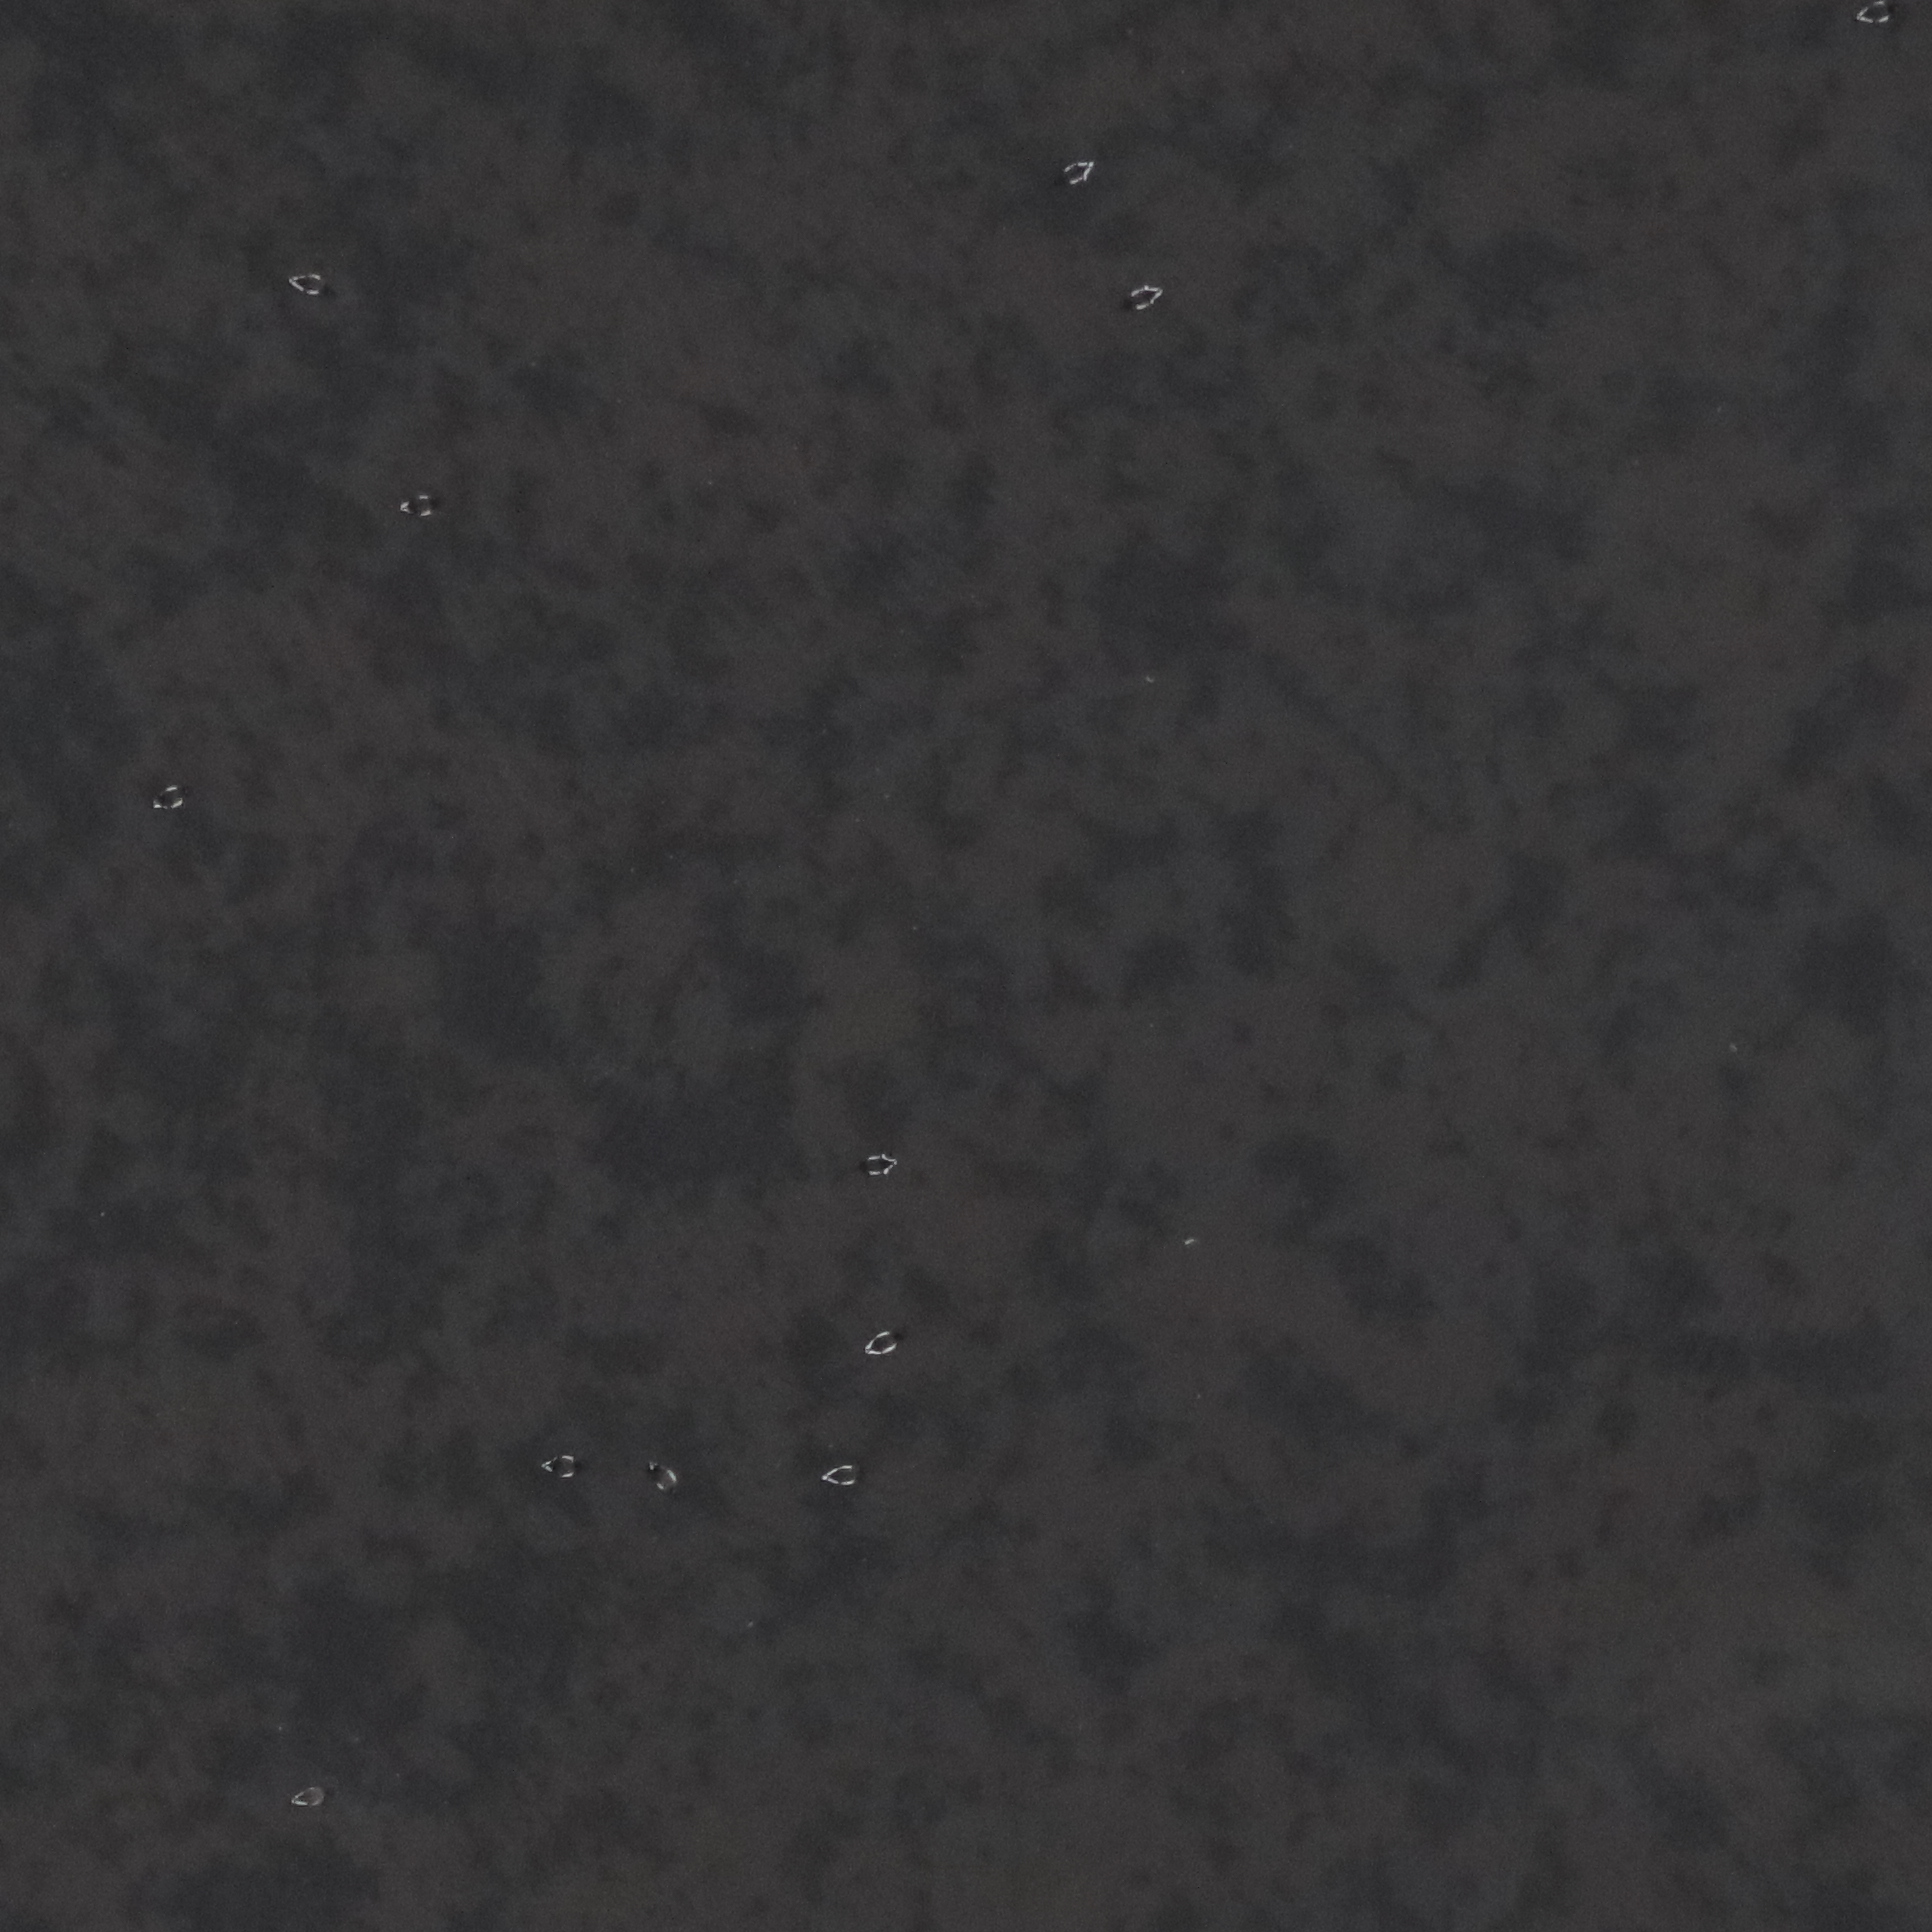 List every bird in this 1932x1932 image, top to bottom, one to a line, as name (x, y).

brant (1876, 13)
brant (1077, 176)
brant (309, 286)
brant (1143, 300)
brant (420, 506)
brant (169, 799)
brant (878, 1166)
brant (883, 1344)
brant (564, 1467)
brant (841, 1476)
brant (663, 1478)
brant (311, 1796)